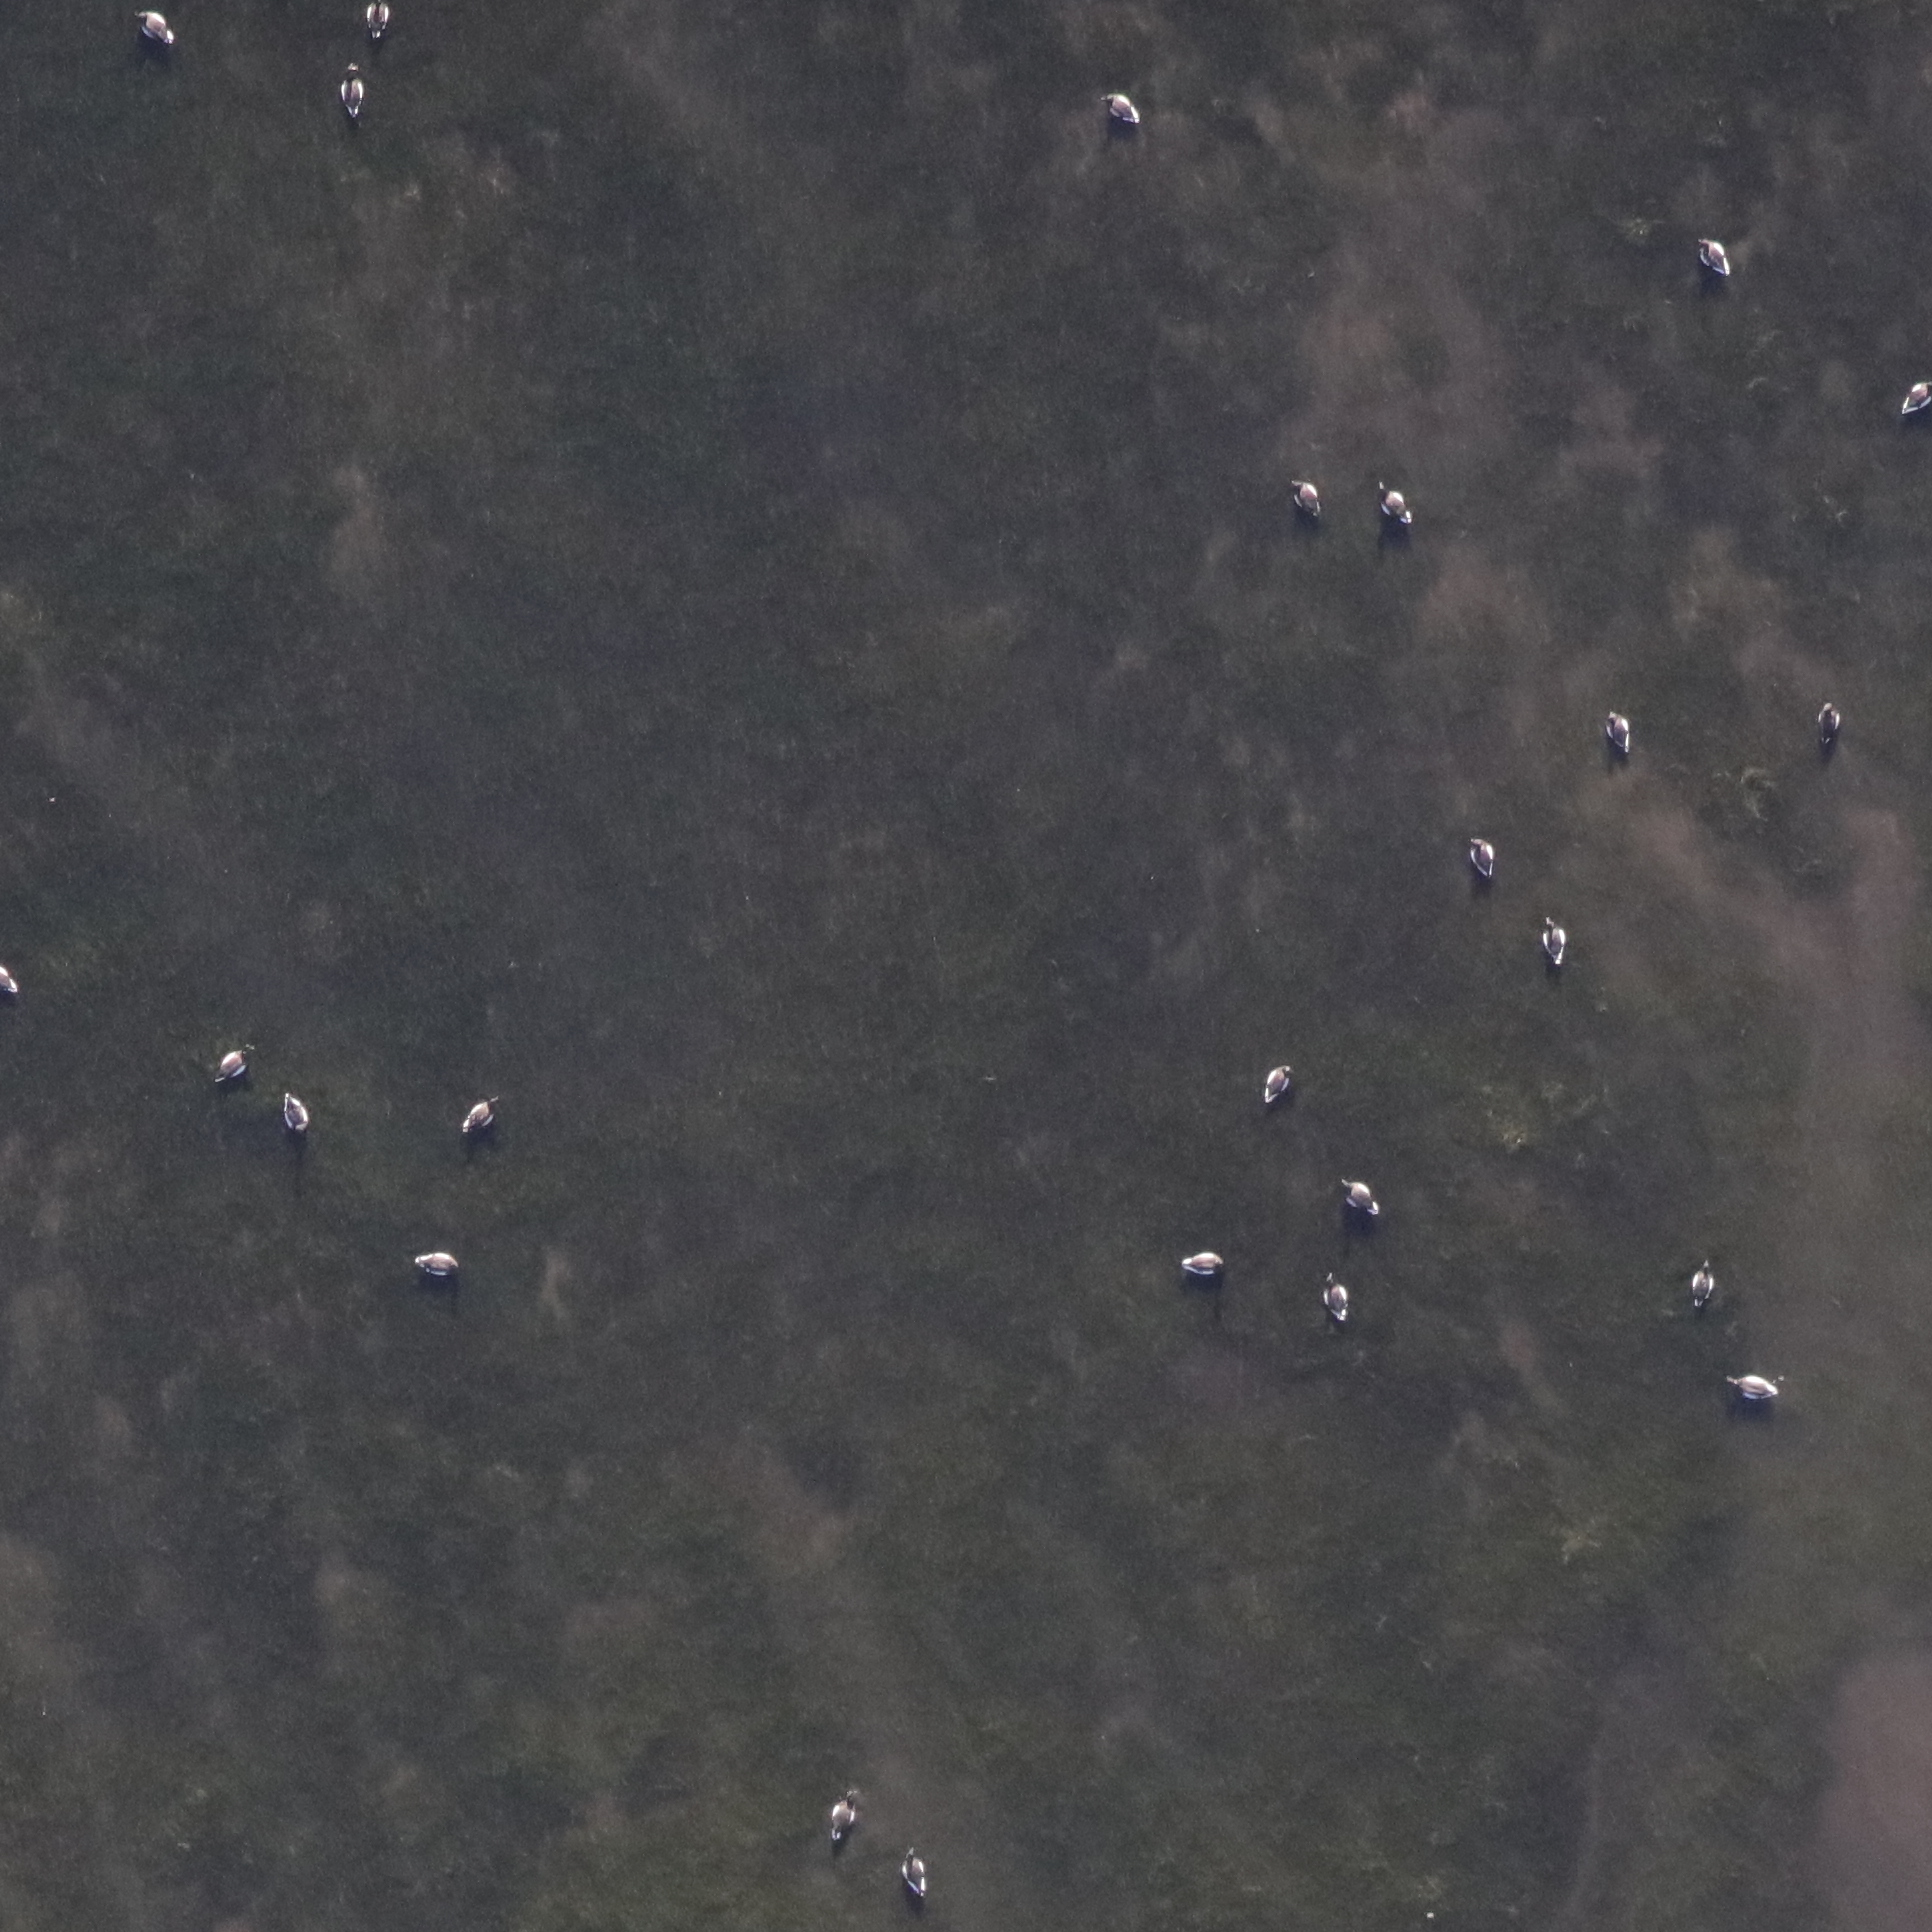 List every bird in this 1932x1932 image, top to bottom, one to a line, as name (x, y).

brant (379, 15)
brant (153, 24)
brant (352, 96)
brant (1120, 109)
brant (1715, 256)
brant (1918, 397)
brant (1308, 499)
brant (1394, 505)
brant (1830, 728)
brant (1619, 732)
brant (1482, 857)
brant (1555, 943)
brant (0, 979)
brant (233, 1065)
brant (1278, 1084)
brant (479, 1114)
brant (295, 1115)
brant (1361, 1198)
brant (438, 1263)
brant (1203, 1264)
brant (1703, 1284)
brant (1335, 1297)
brant (1753, 1387)
brant (845, 1817)
brant (914, 1871)